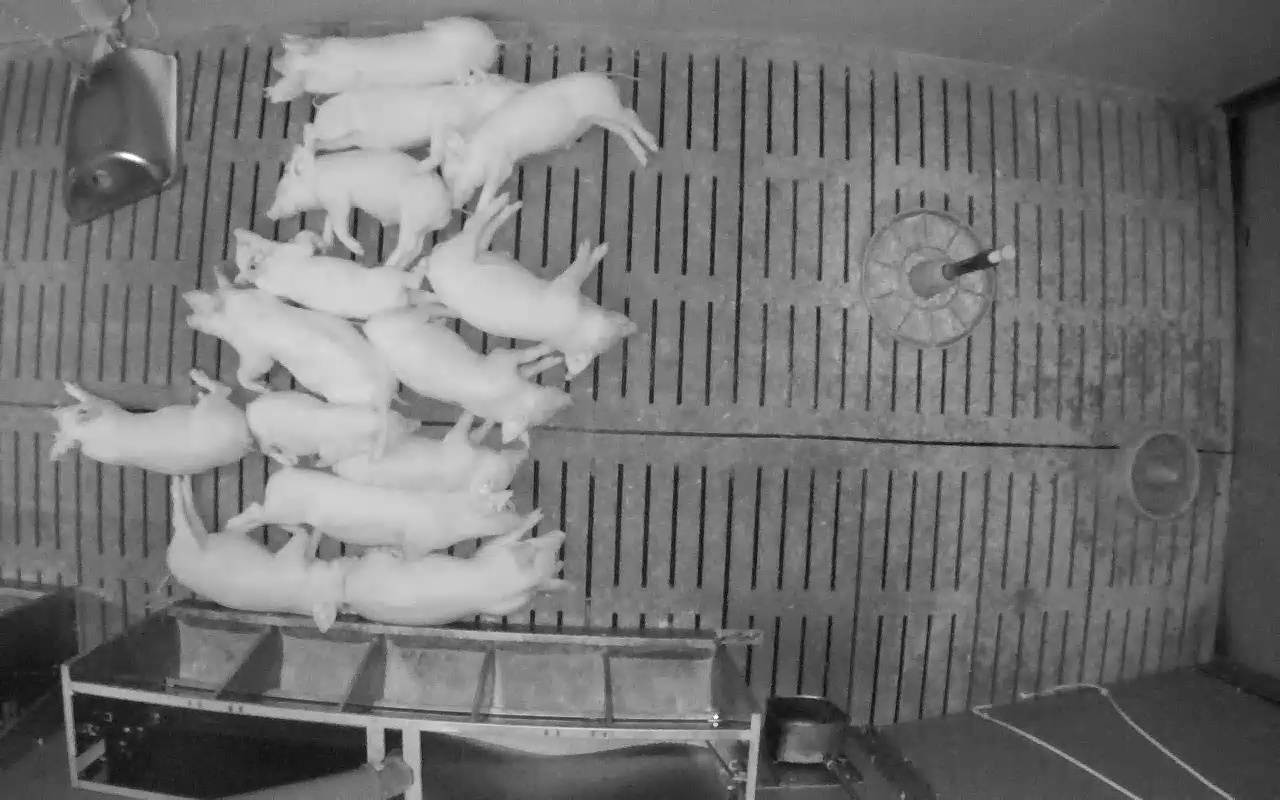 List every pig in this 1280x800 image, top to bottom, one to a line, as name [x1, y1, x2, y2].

pig [261, 18, 507, 105]
pig [302, 66, 533, 172]
pig [444, 71, 661, 214]
pig [268, 145, 453, 271]
pig [426, 194, 639, 384]
pig [234, 225, 445, 321]
pig [182, 265, 410, 407]
pig [363, 302, 573, 449]
pig [48, 369, 256, 476]
pig [245, 390, 423, 468]
pig [332, 409, 531, 492]
pig [225, 467, 523, 557]
pig [157, 476, 358, 632]
pig [344, 506, 577, 628]